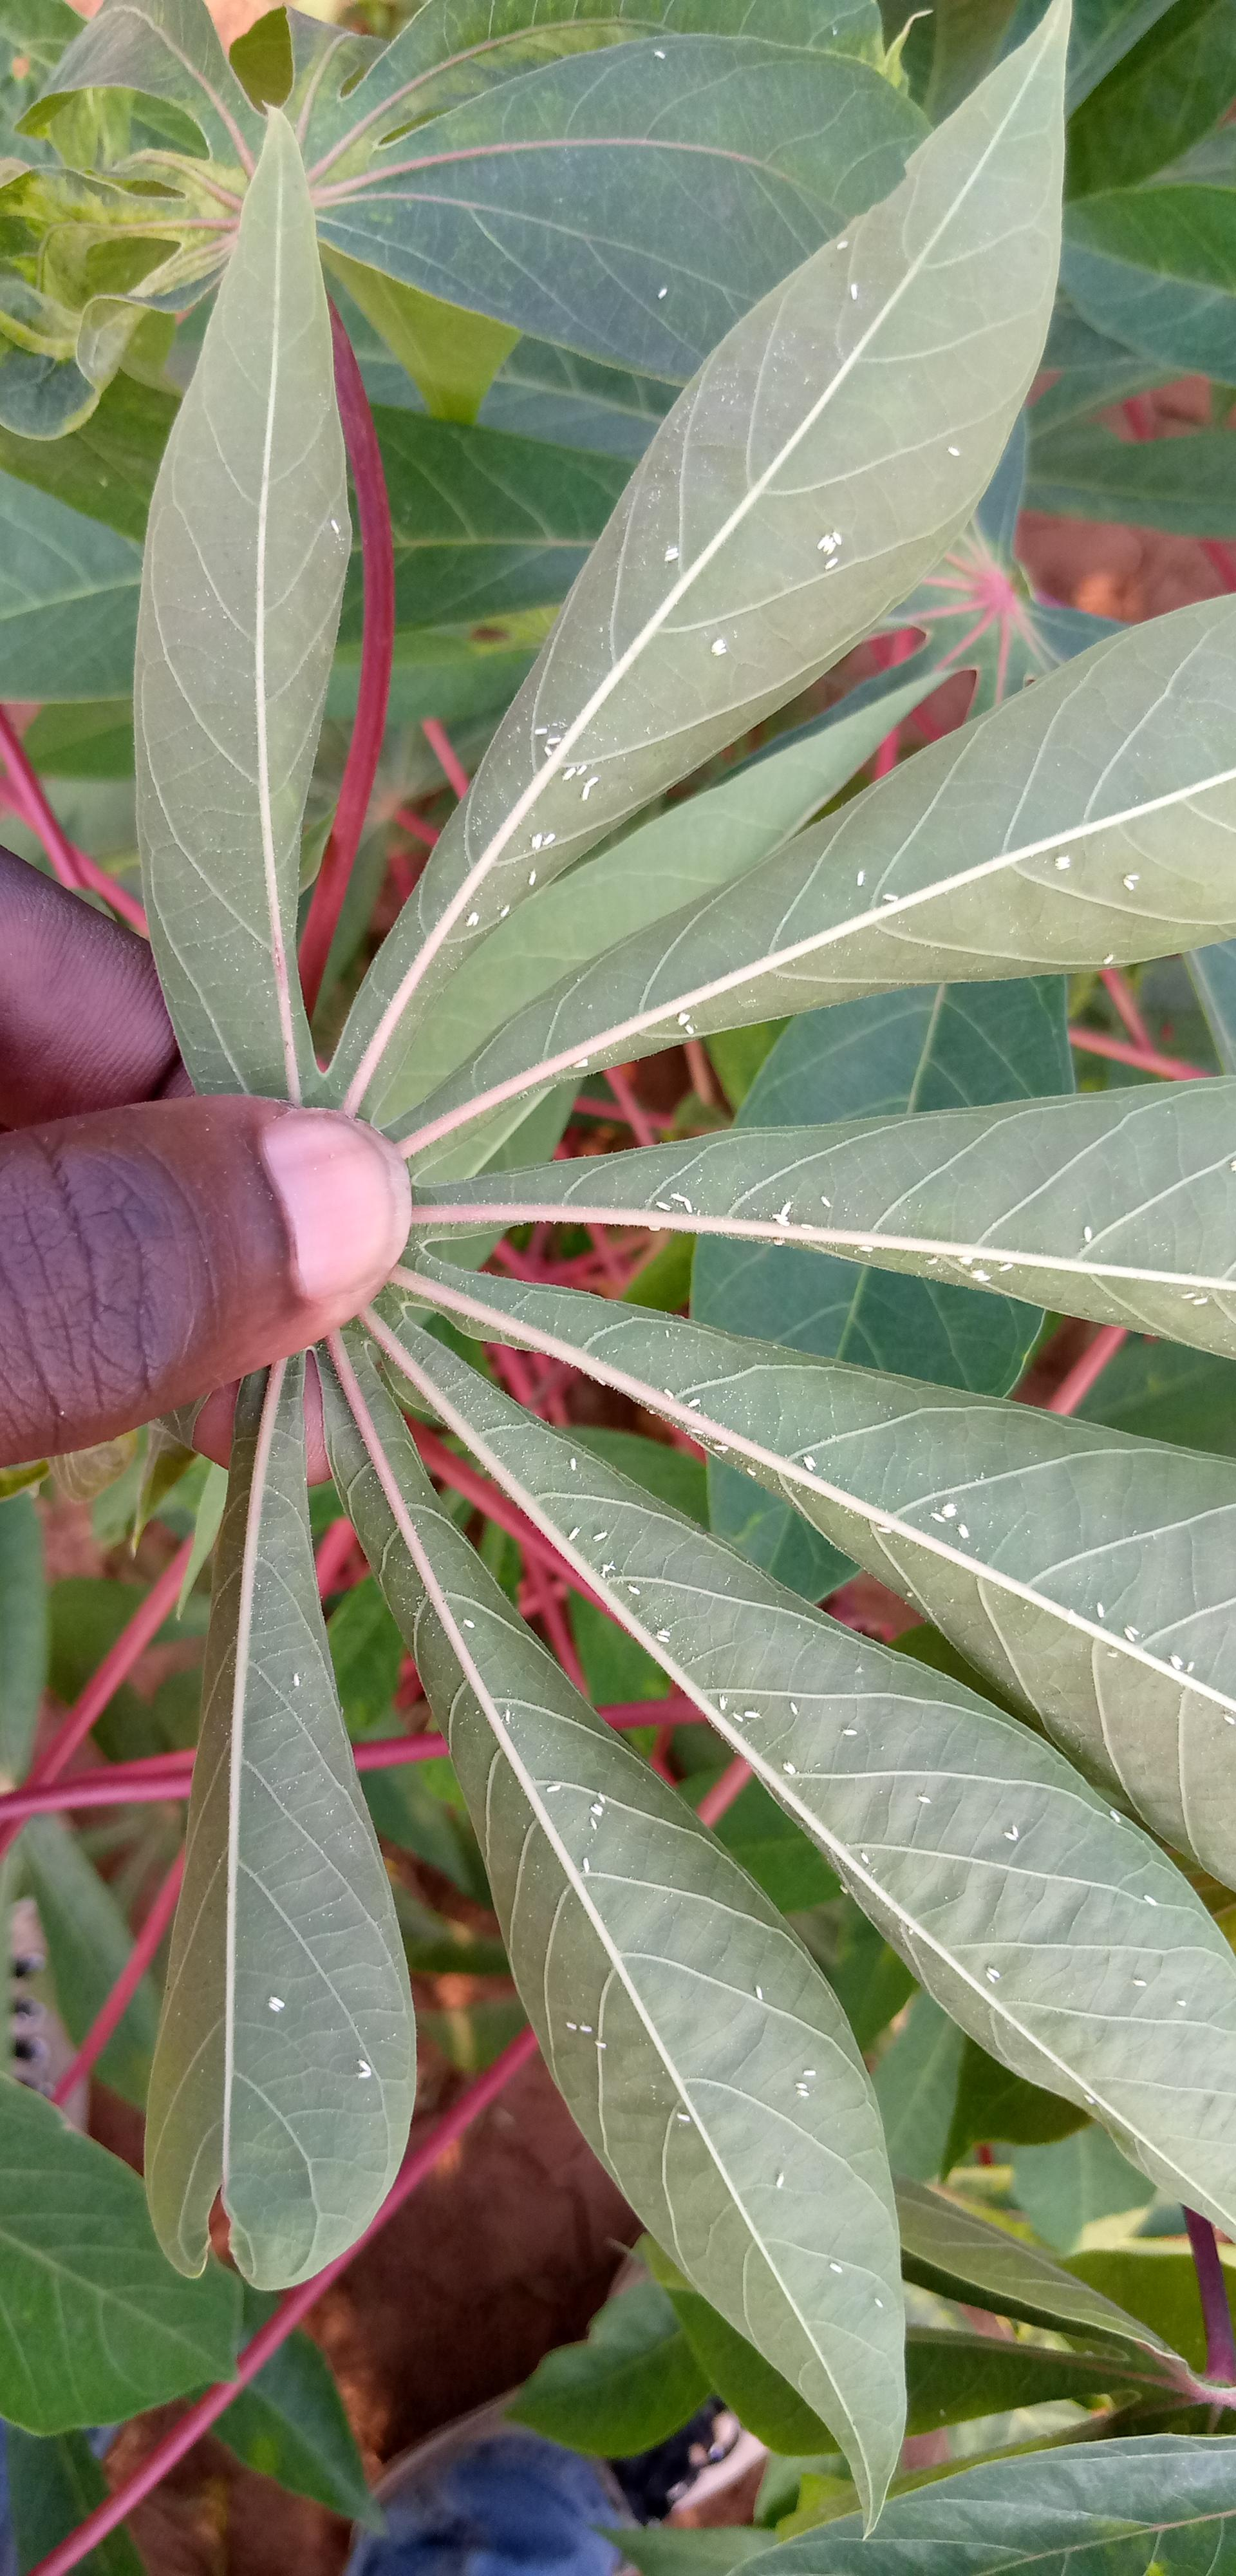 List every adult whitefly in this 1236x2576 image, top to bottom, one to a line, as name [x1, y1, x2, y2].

whitefly [651, 47, 667, 61]
whitefly [834, 237, 852, 251]
whitefly [848, 281, 861, 302]
whitefly [656, 285, 669, 301]
whitefly [946, 444, 962, 460]
whitefly [329, 518, 343, 535]
whitefly [832, 529, 845, 547]
whitefly [817, 533, 836, 554]
whitefly [661, 546, 684, 562]
whitefly [823, 558, 841, 570]
whitefly [709, 638, 736, 657]
whitefly [532, 726, 548, 737]
whitefly [545, 737, 565, 744]
whitefly [543, 744, 552, 757]
whitefly [576, 763, 588, 775]
whitefly [563, 766, 576, 780]
whitefly [585, 774, 599, 786]
whitefly [581, 786, 591, 801]
whitefly [530, 831, 542, 851]
whitefly [543, 832, 560, 847]
whitefly [1054, 853, 1072, 872]
whitefly [527, 868, 537, 886]
whitefly [854, 868, 866, 889]
whitefly [1121, 871, 1141, 882]
whitefly [1120, 878, 1139, 893]
whitefly [880, 893, 901, 904]
whitefly [500, 902, 510, 919]
whitefly [464, 910, 482, 928]
whitefly [1101, 952, 1118, 965]
whitefly [676, 1009, 691, 1025]
whitefly [683, 1023, 697, 1036]
whitefly [571, 1058, 589, 1070]
whitefly [669, 1191, 689, 1202]
whitefly [820, 1194, 834, 1209]
whitefly [653, 1200, 673, 1213]
whitefly [780, 1201, 794, 1214]
whitefly [684, 1202, 697, 1216]
whitefly [771, 1212, 788, 1221]
whitefly [776, 1219, 792, 1228]
whitefly [798, 1222, 815, 1231]
whitefly [647, 1223, 665, 1233]
whitefly [1081, 1224, 1094, 1244]
whitefly [771, 1236, 787, 1249]
whitefly [857, 1244, 876, 1256]
whitefly [956, 1255, 977, 1266]
whitefly [923, 1256, 939, 1267]
whitefly [997, 1262, 1015, 1272]
whitefly [969, 1269, 993, 1283]
whitefly [1179, 1290, 1195, 1300]
whitefly [1190, 1296, 1210, 1307]
whitefly [663, 1386, 675, 1399]
whitefly [686, 1397, 701, 1408]
whitefly [689, 1426, 706, 1436]
whitefly [712, 1443, 730, 1453]
whitefly [801, 1452, 816, 1473]
whitefly [568, 1455, 578, 1473]
whitefly [744, 1465, 758, 1477]
whitefly [941, 1502, 962, 1517]
whitefly [930, 1511, 946, 1523]
whitefly [955, 1521, 971, 1540]
whitefly [876, 1523, 893, 1536]
whitefly [566, 1524, 583, 1540]
whitefly [591, 1526, 609, 1542]
whitefly [599, 1558, 618, 1578]
whitefly [625, 1584, 642, 1596]
whitefly [904, 1589, 915, 1599]
whitefly [1095, 1600, 1106, 1620]
whitefly [1065, 1606, 1076, 1626]
whitefly [462, 1616, 478, 1632]
whitefly [1123, 1622, 1143, 1642]
whitefly [655, 1629, 673, 1644]
whitefly [1104, 1648, 1119, 1659]
whitefly [1168, 1652, 1183, 1672]
whitefly [1186, 1660, 1196, 1676]
whitefly [290, 1671, 302, 1689]
whitefly [718, 1692, 729, 1713]
whitefly [789, 1700, 801, 1717]
whitefly [503, 1705, 513, 1725]
whitefly [743, 1709, 763, 1719]
whitefly [731, 1712, 747, 1723]
whitefly [1222, 1713, 1235, 1727]
whitefly [842, 1725, 859, 1738]
whitefly [780, 1758, 800, 1777]
whitefly [545, 1782, 562, 1794]
whitefly [595, 1790, 608, 1804]
whitefly [916, 1794, 932, 1806]
whitefly [589, 1801, 605, 1815]
whitefly [1107, 1808, 1124, 1824]
whitefly [588, 1815, 599, 1832]
whitefly [1004, 1823, 1020, 1842]
whitefly [859, 1850, 872, 1866]
whitefly [581, 1855, 592, 1875]
whitefly [838, 1883, 848, 1895]
whitefly [1143, 1893, 1158, 1908]
whitefly [985, 1966, 1000, 1985]
whitefly [1132, 1978, 1148, 1989]
whitefly [753, 1984, 767, 2002]
whitefly [266, 1994, 288, 2014]
whitefly [1174, 1998, 1187, 2008]
whitefly [564, 2020, 577, 2032]
whitefly [579, 2023, 593, 2033]
whitefly [592, 2039, 609, 2050]
whitefly [355, 2058, 372, 2070]
whitefly [801, 2067, 819, 2078]
whitefly [356, 2069, 373, 2081]
whitefly [795, 2080, 809, 2089]
whitefly [796, 2089, 810, 2099]
whitefly [1083, 2091, 1098, 2107]
whitefly [673, 2110, 695, 2122]
whitefly [775, 2171, 785, 2191]
whitefly [829, 2259, 845, 2275]
whitefly [872, 2295, 886, 2309]